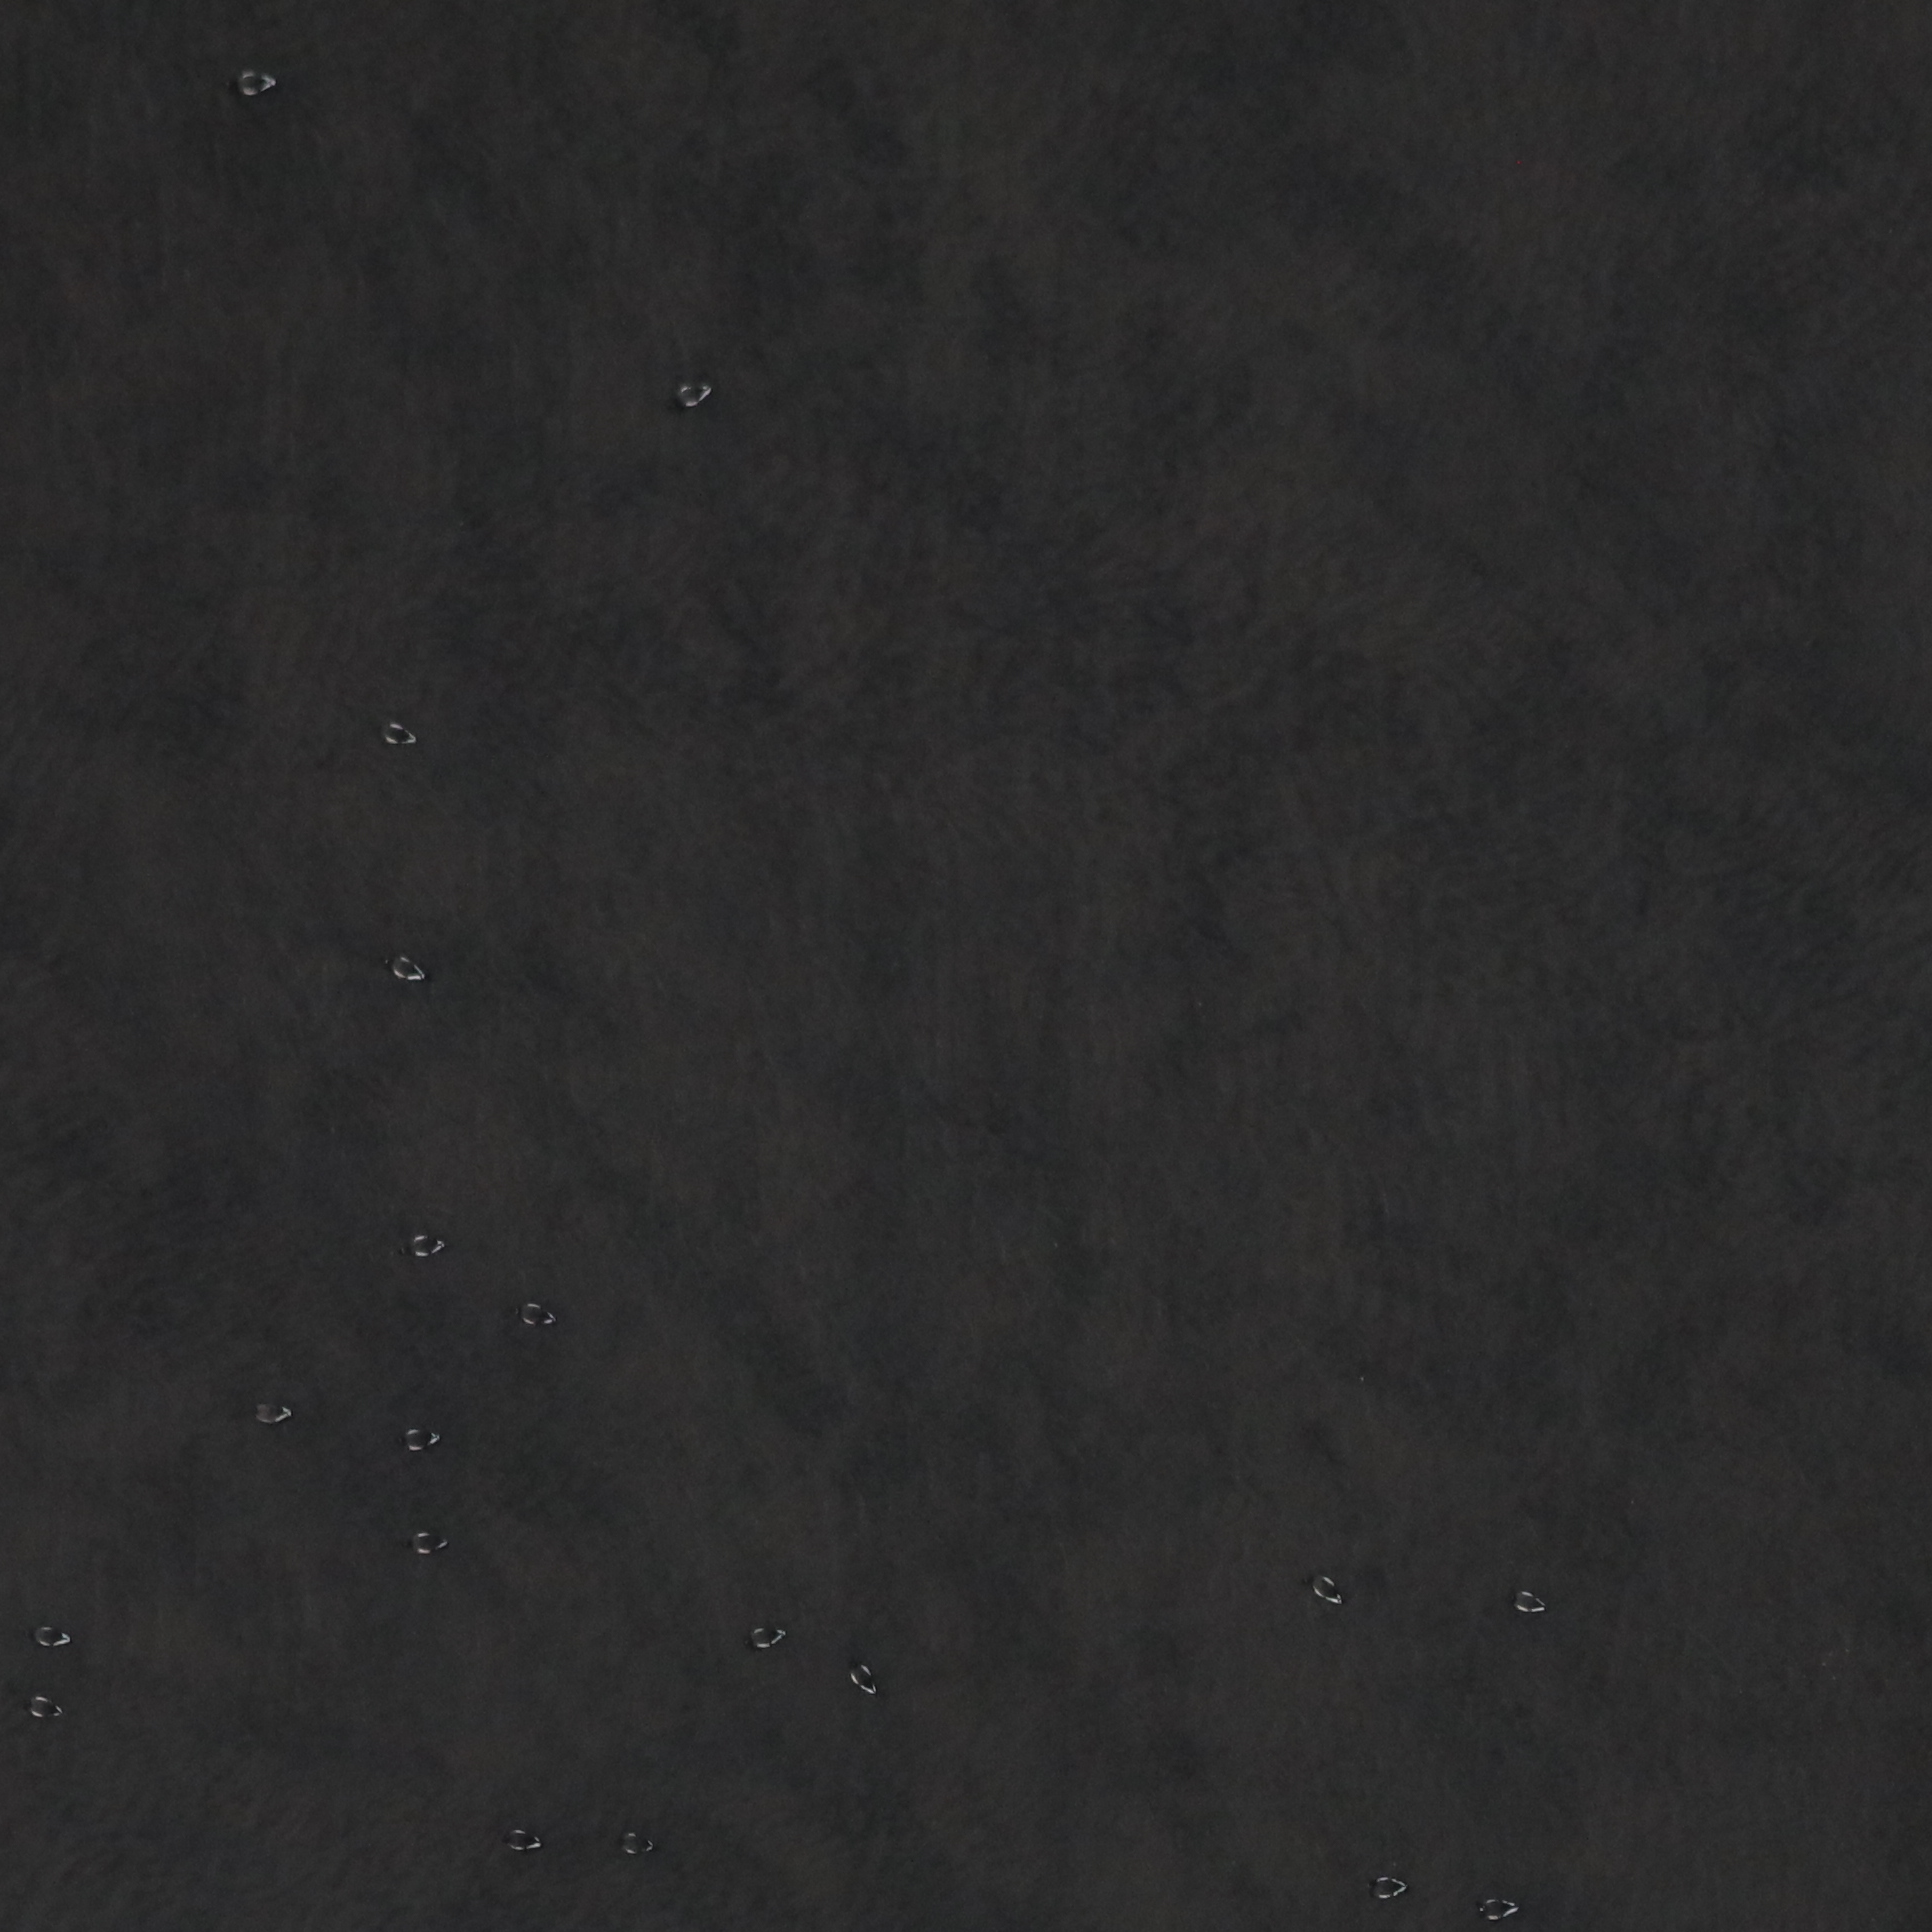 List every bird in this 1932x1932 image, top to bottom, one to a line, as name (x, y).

brant (254, 84)
brant (692, 395)
brant (398, 734)
brant (405, 968)
brant (423, 1245)
brant (537, 1315)
brant (271, 1413)
brant (422, 1439)
brant (426, 1544)
brant (1326, 1590)
brant (1526, 1602)
brant (50, 1638)
brant (763, 1638)
brant (865, 1679)
brant (43, 1707)
brant (523, 1840)
brant (636, 1842)
brant (1385, 1887)
brant (1498, 1910)